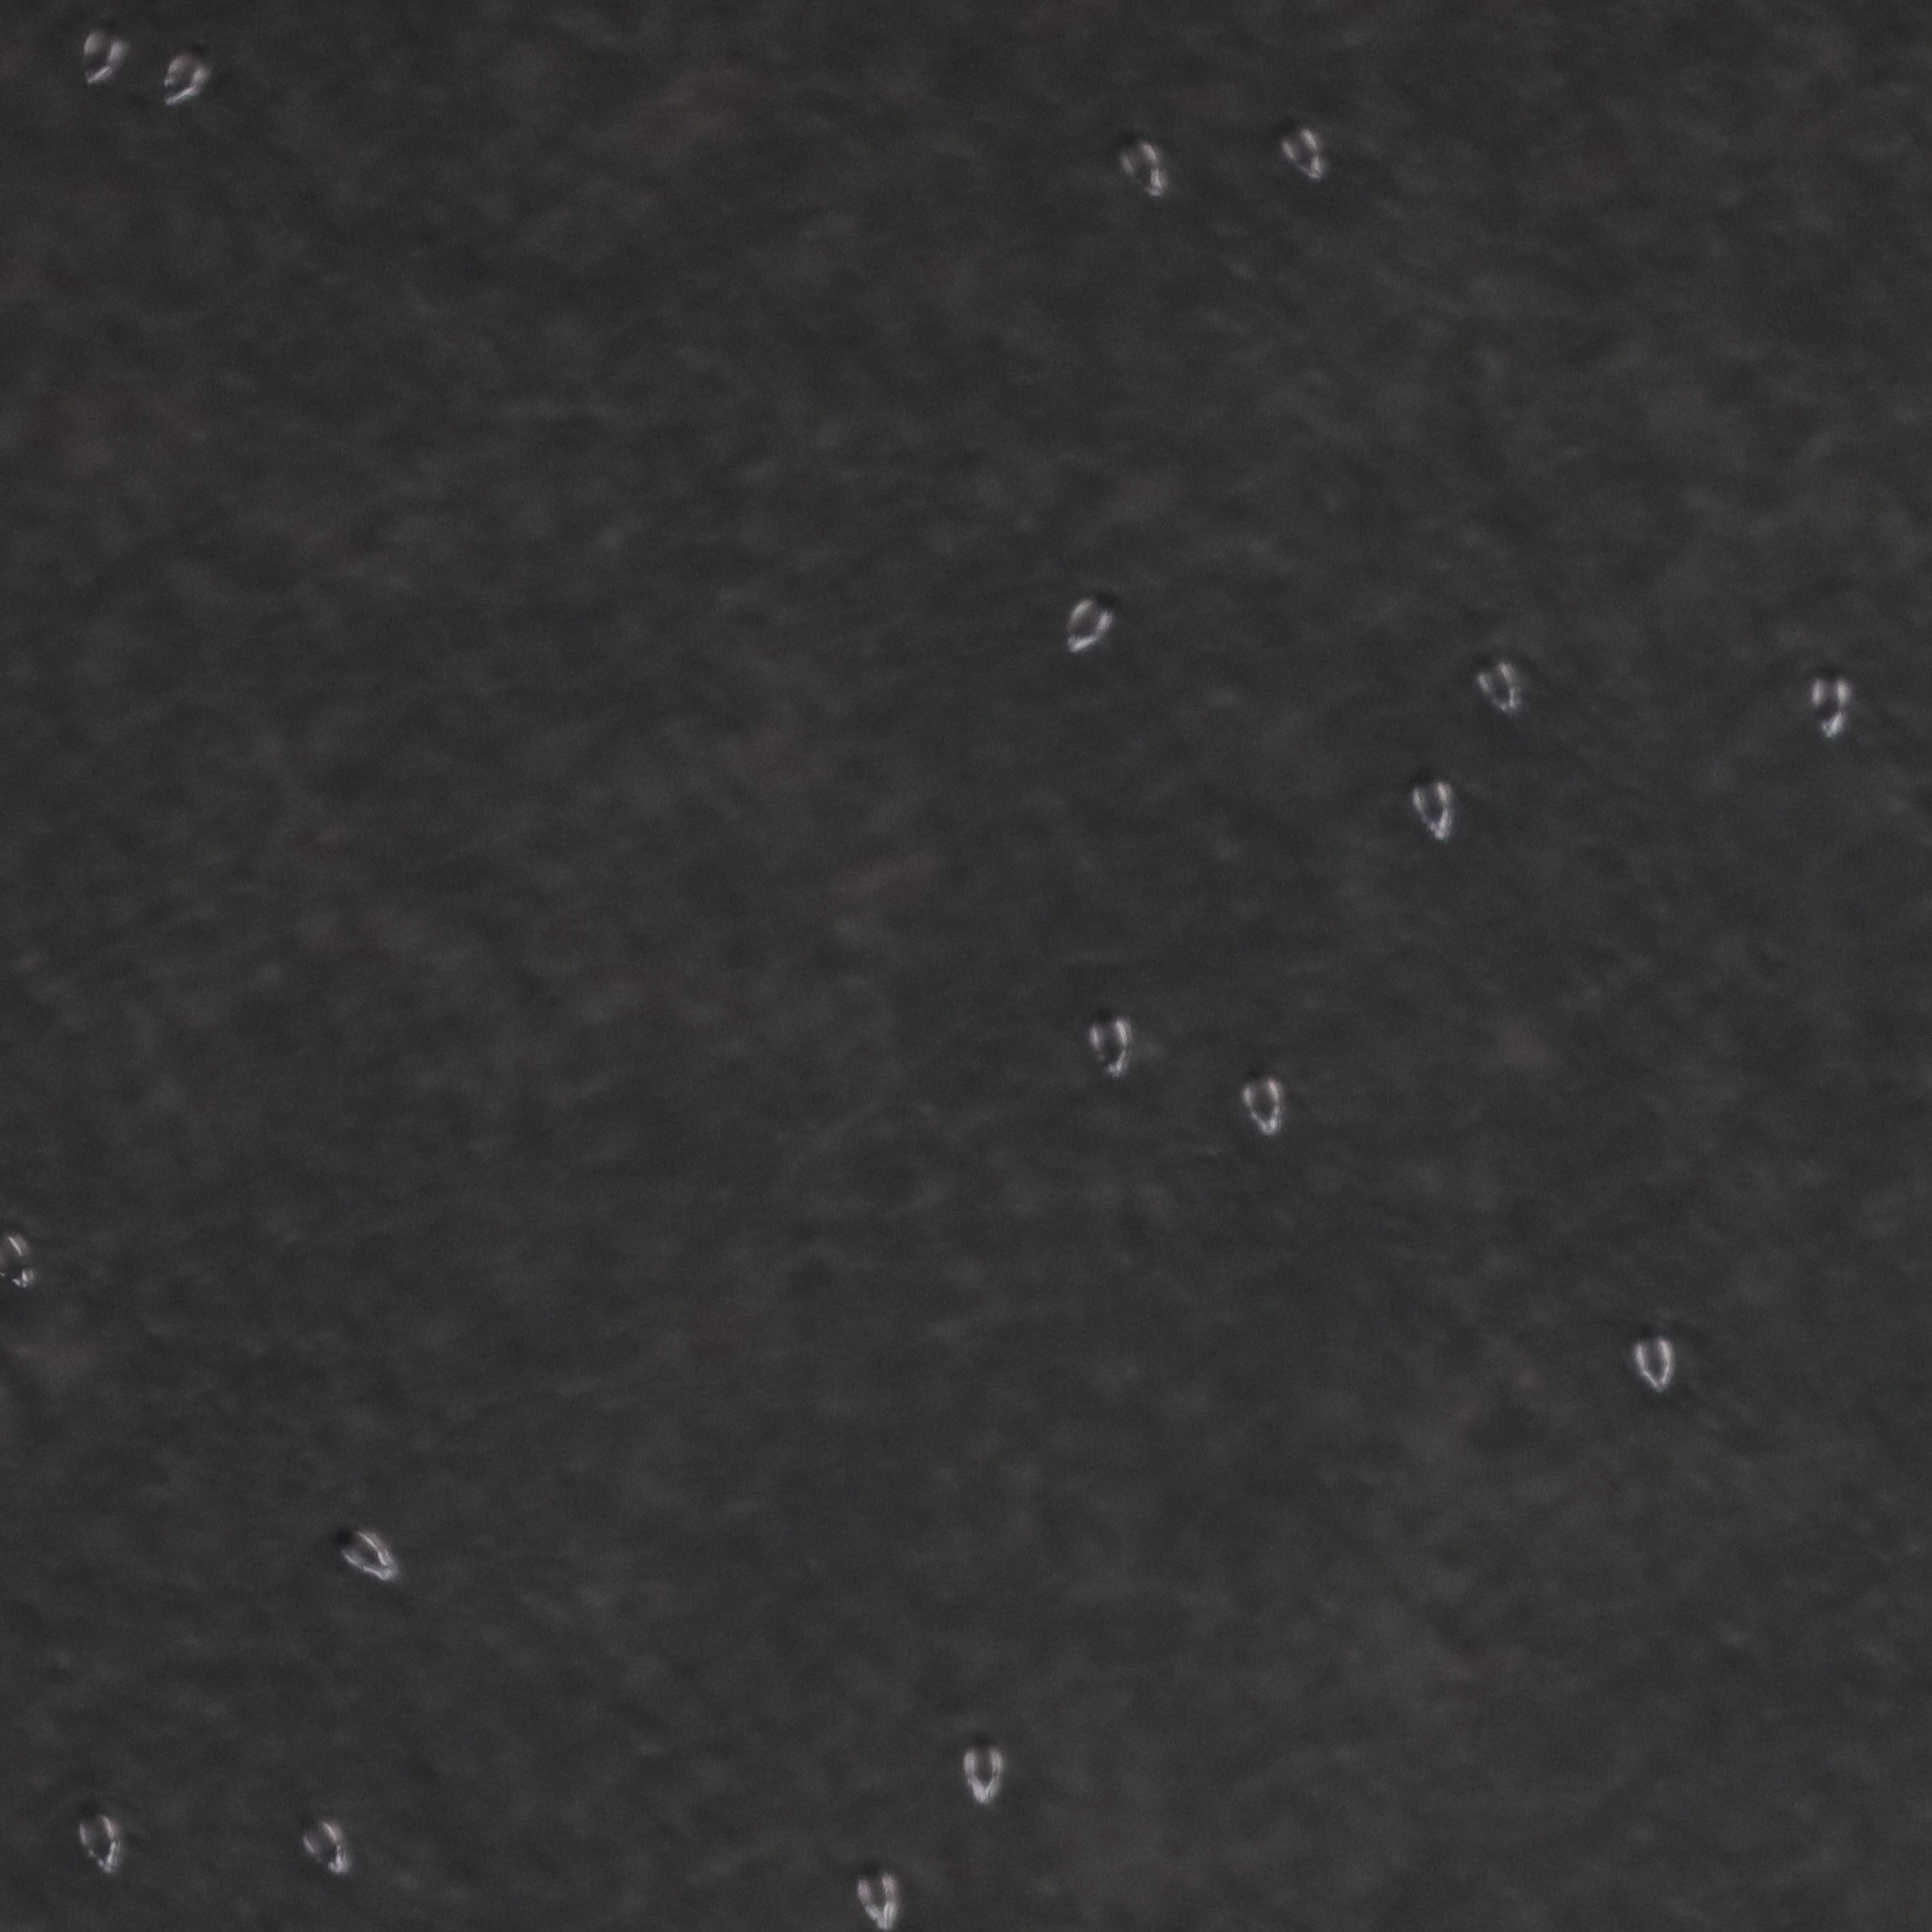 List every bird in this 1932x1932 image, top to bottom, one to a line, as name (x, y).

brant (95, 51)
brant (184, 74)
brant (1300, 148)
brant (1142, 163)
brant (1087, 620)
brant (1494, 682)
brant (1828, 699)
brant (1430, 802)
brant (1109, 1041)
brant (1262, 1099)
brant (6, 1255)
brant (1651, 1357)
brant (363, 1550)
brant (984, 1766)
brant (98, 1836)
brant (324, 1842)
brant (879, 1892)